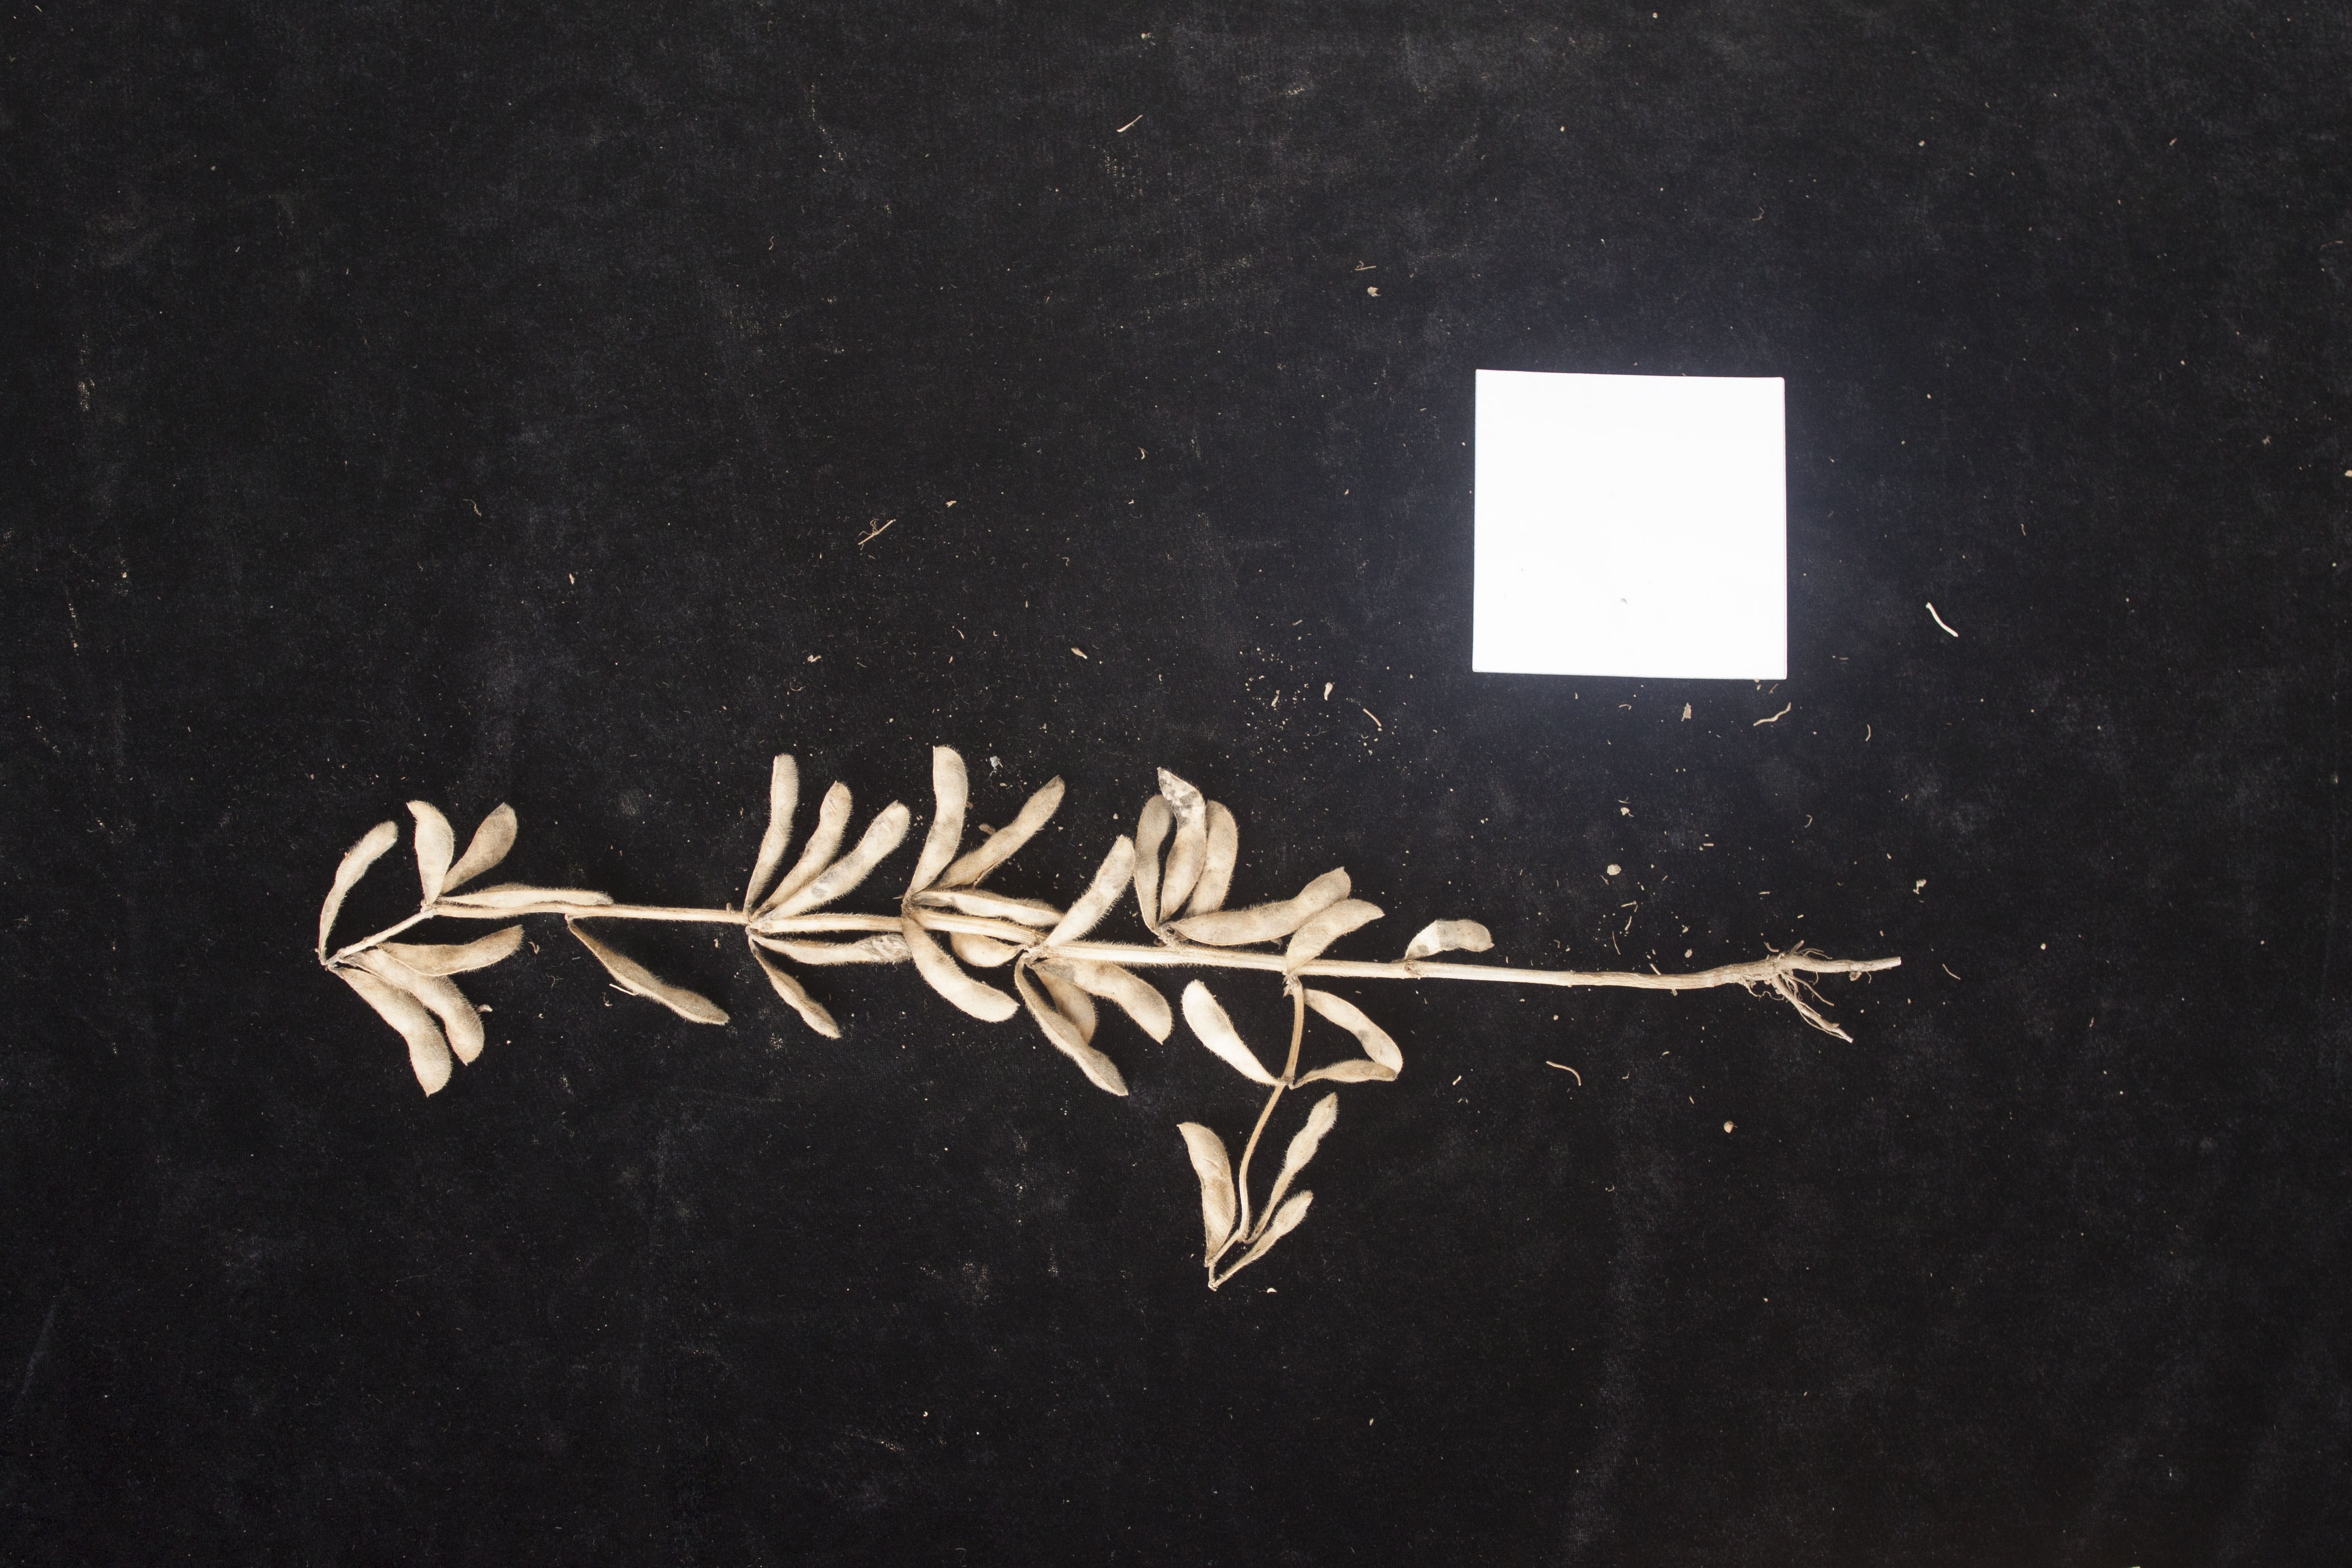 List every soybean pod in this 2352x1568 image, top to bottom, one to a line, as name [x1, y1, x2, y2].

soybean pod [906, 748, 967, 900]
soybean pod [747, 753, 799, 910]
soybean pod [1158, 770, 1207, 920]
soybean pod [936, 780, 1064, 888]
soybean pod [756, 783, 851, 915]
soybean pod [1133, 796, 1170, 934]
soybean pod [1182, 800, 1238, 919]
soybean pod [407, 802, 453, 907]
soybean pod [767, 802, 908, 918]
soybean pod [440, 805, 515, 894]
soybean pod [318, 823, 395, 954]
soybean pod [1039, 836, 1136, 950]
soybean pod [1168, 868, 1350, 948]
soybean pod [442, 884, 613, 908]
soybean pod [911, 891, 1062, 927]
soybean pod [1286, 900, 1383, 975]
soybean pod [903, 912, 1018, 1023]
soybean pod [1406, 920, 1492, 959]
soybean pod [569, 922, 728, 1026]
soybean pod [375, 928, 524, 978]
soybean pod [950, 933, 1023, 968]
soybean pod [755, 935, 911, 966]
soybean pod [749, 941, 839, 1040]
soybean pod [339, 950, 484, 1067]
soybean pod [1045, 959, 1172, 1045]
soybean pod [1029, 962, 1097, 1044]
soybean pod [1014, 963, 1127, 1096]
soybean pod [329, 969, 451, 1093]
soybean pod [1182, 981, 1275, 1085]
soybean pod [1303, 990, 1403, 1071]
soybean pod [1295, 1063, 1399, 1088]
soybean pod [1249, 1094, 1337, 1240]
soybean pod [1176, 1123, 1238, 1259]
soybean pod [1224, 1192, 1312, 1276]